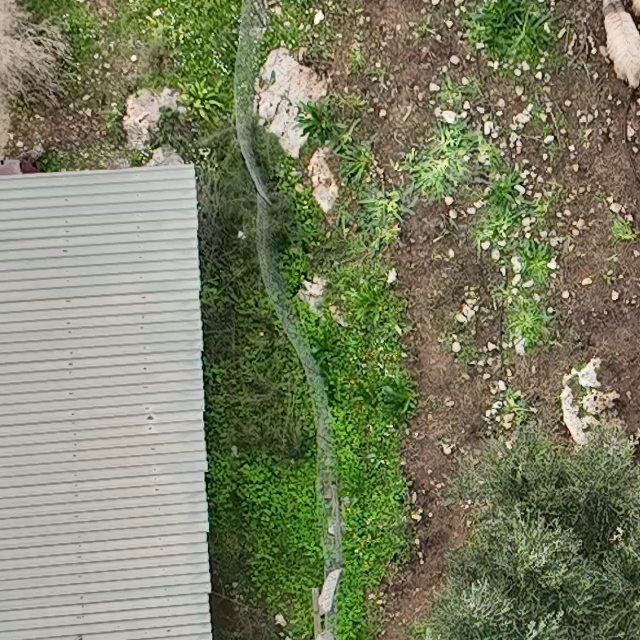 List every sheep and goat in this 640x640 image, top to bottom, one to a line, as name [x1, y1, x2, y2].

sheep [631, 1, 639, 20]
sheep [601, 2, 639, 90]